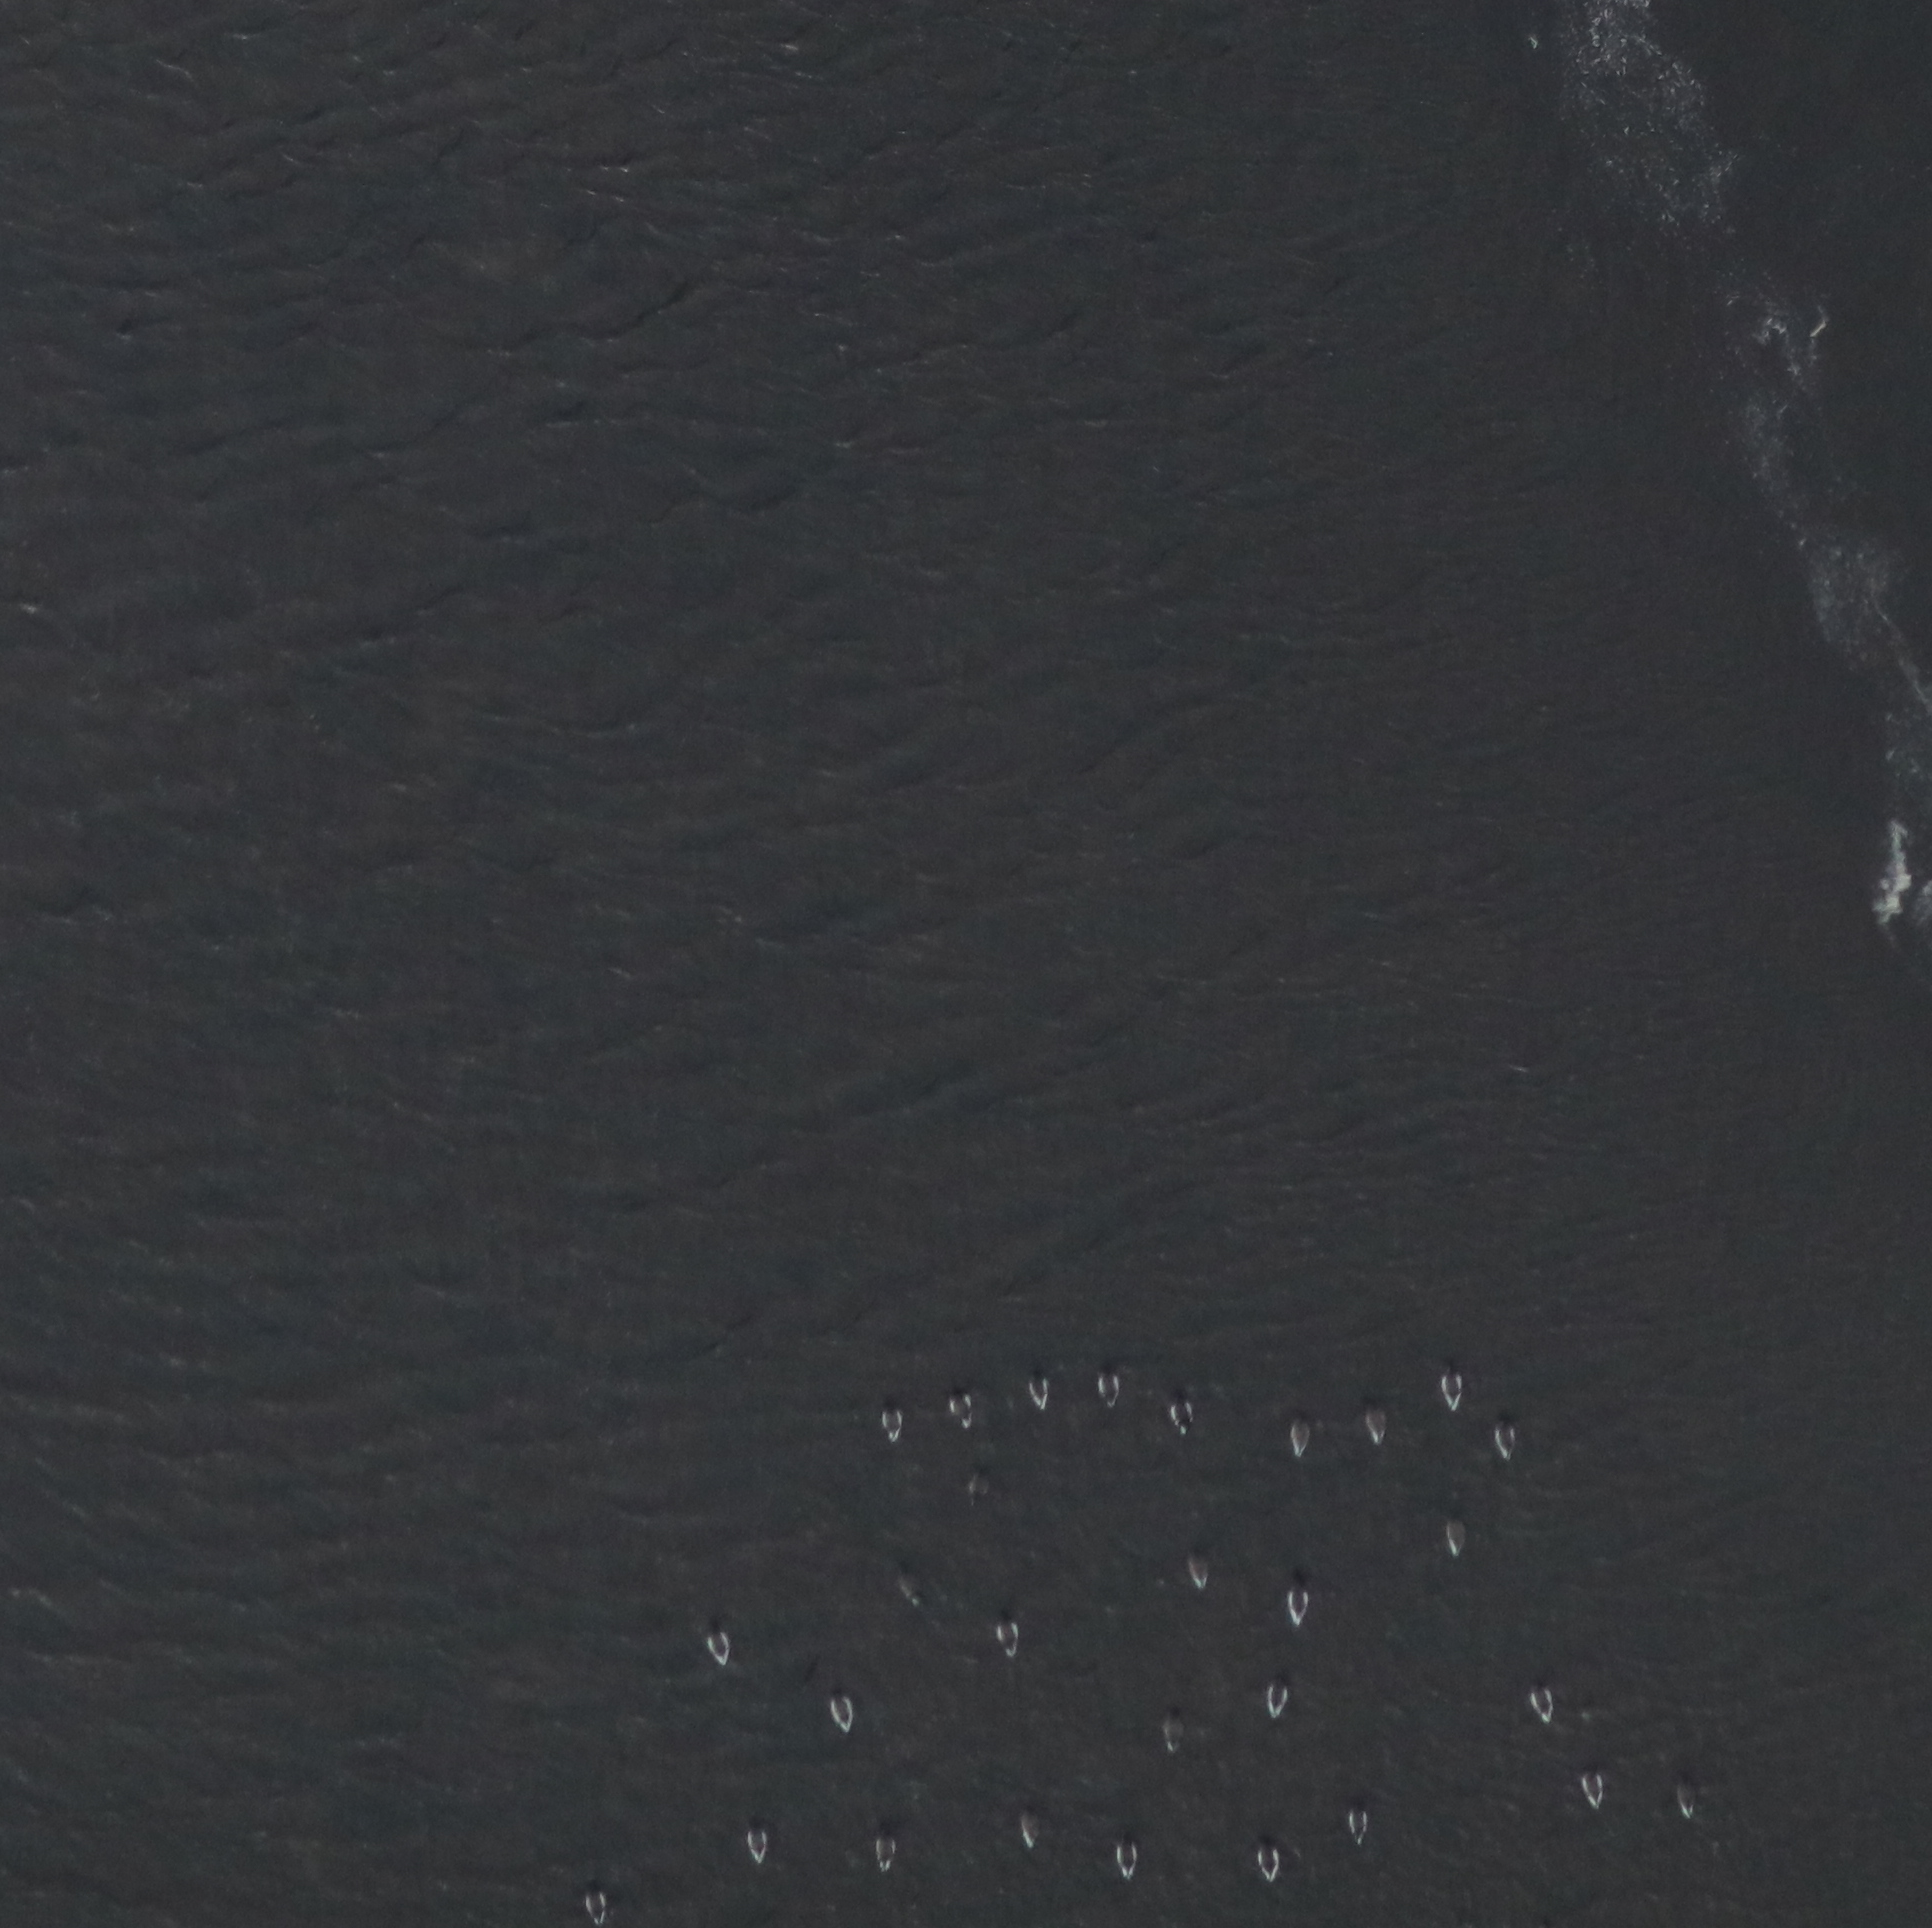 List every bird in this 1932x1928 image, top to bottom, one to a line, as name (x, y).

brant (1109, 1387)
brant (1451, 1387)
brant (1039, 1391)
brant (962, 1408)
brant (1182, 1414)
brant (893, 1421)
brant (1374, 1422)
brant (1301, 1436)
brant (1506, 1438)
brant (978, 1485)
brant (1454, 1534)
brant (1198, 1568)
brant (910, 1584)
brant (1298, 1602)
brant (1008, 1633)
brant (719, 1644)
brant (1277, 1698)
brant (1541, 1701)
brant (840, 1710)
brant (1172, 1728)
brant (1593, 1788)
brant (1684, 1793)
brant (1359, 1825)
brant (1029, 1827)
brant (758, 1844)
brant (886, 1848)
brant (1126, 1856)
brant (1268, 1859)
brant (595, 1904)